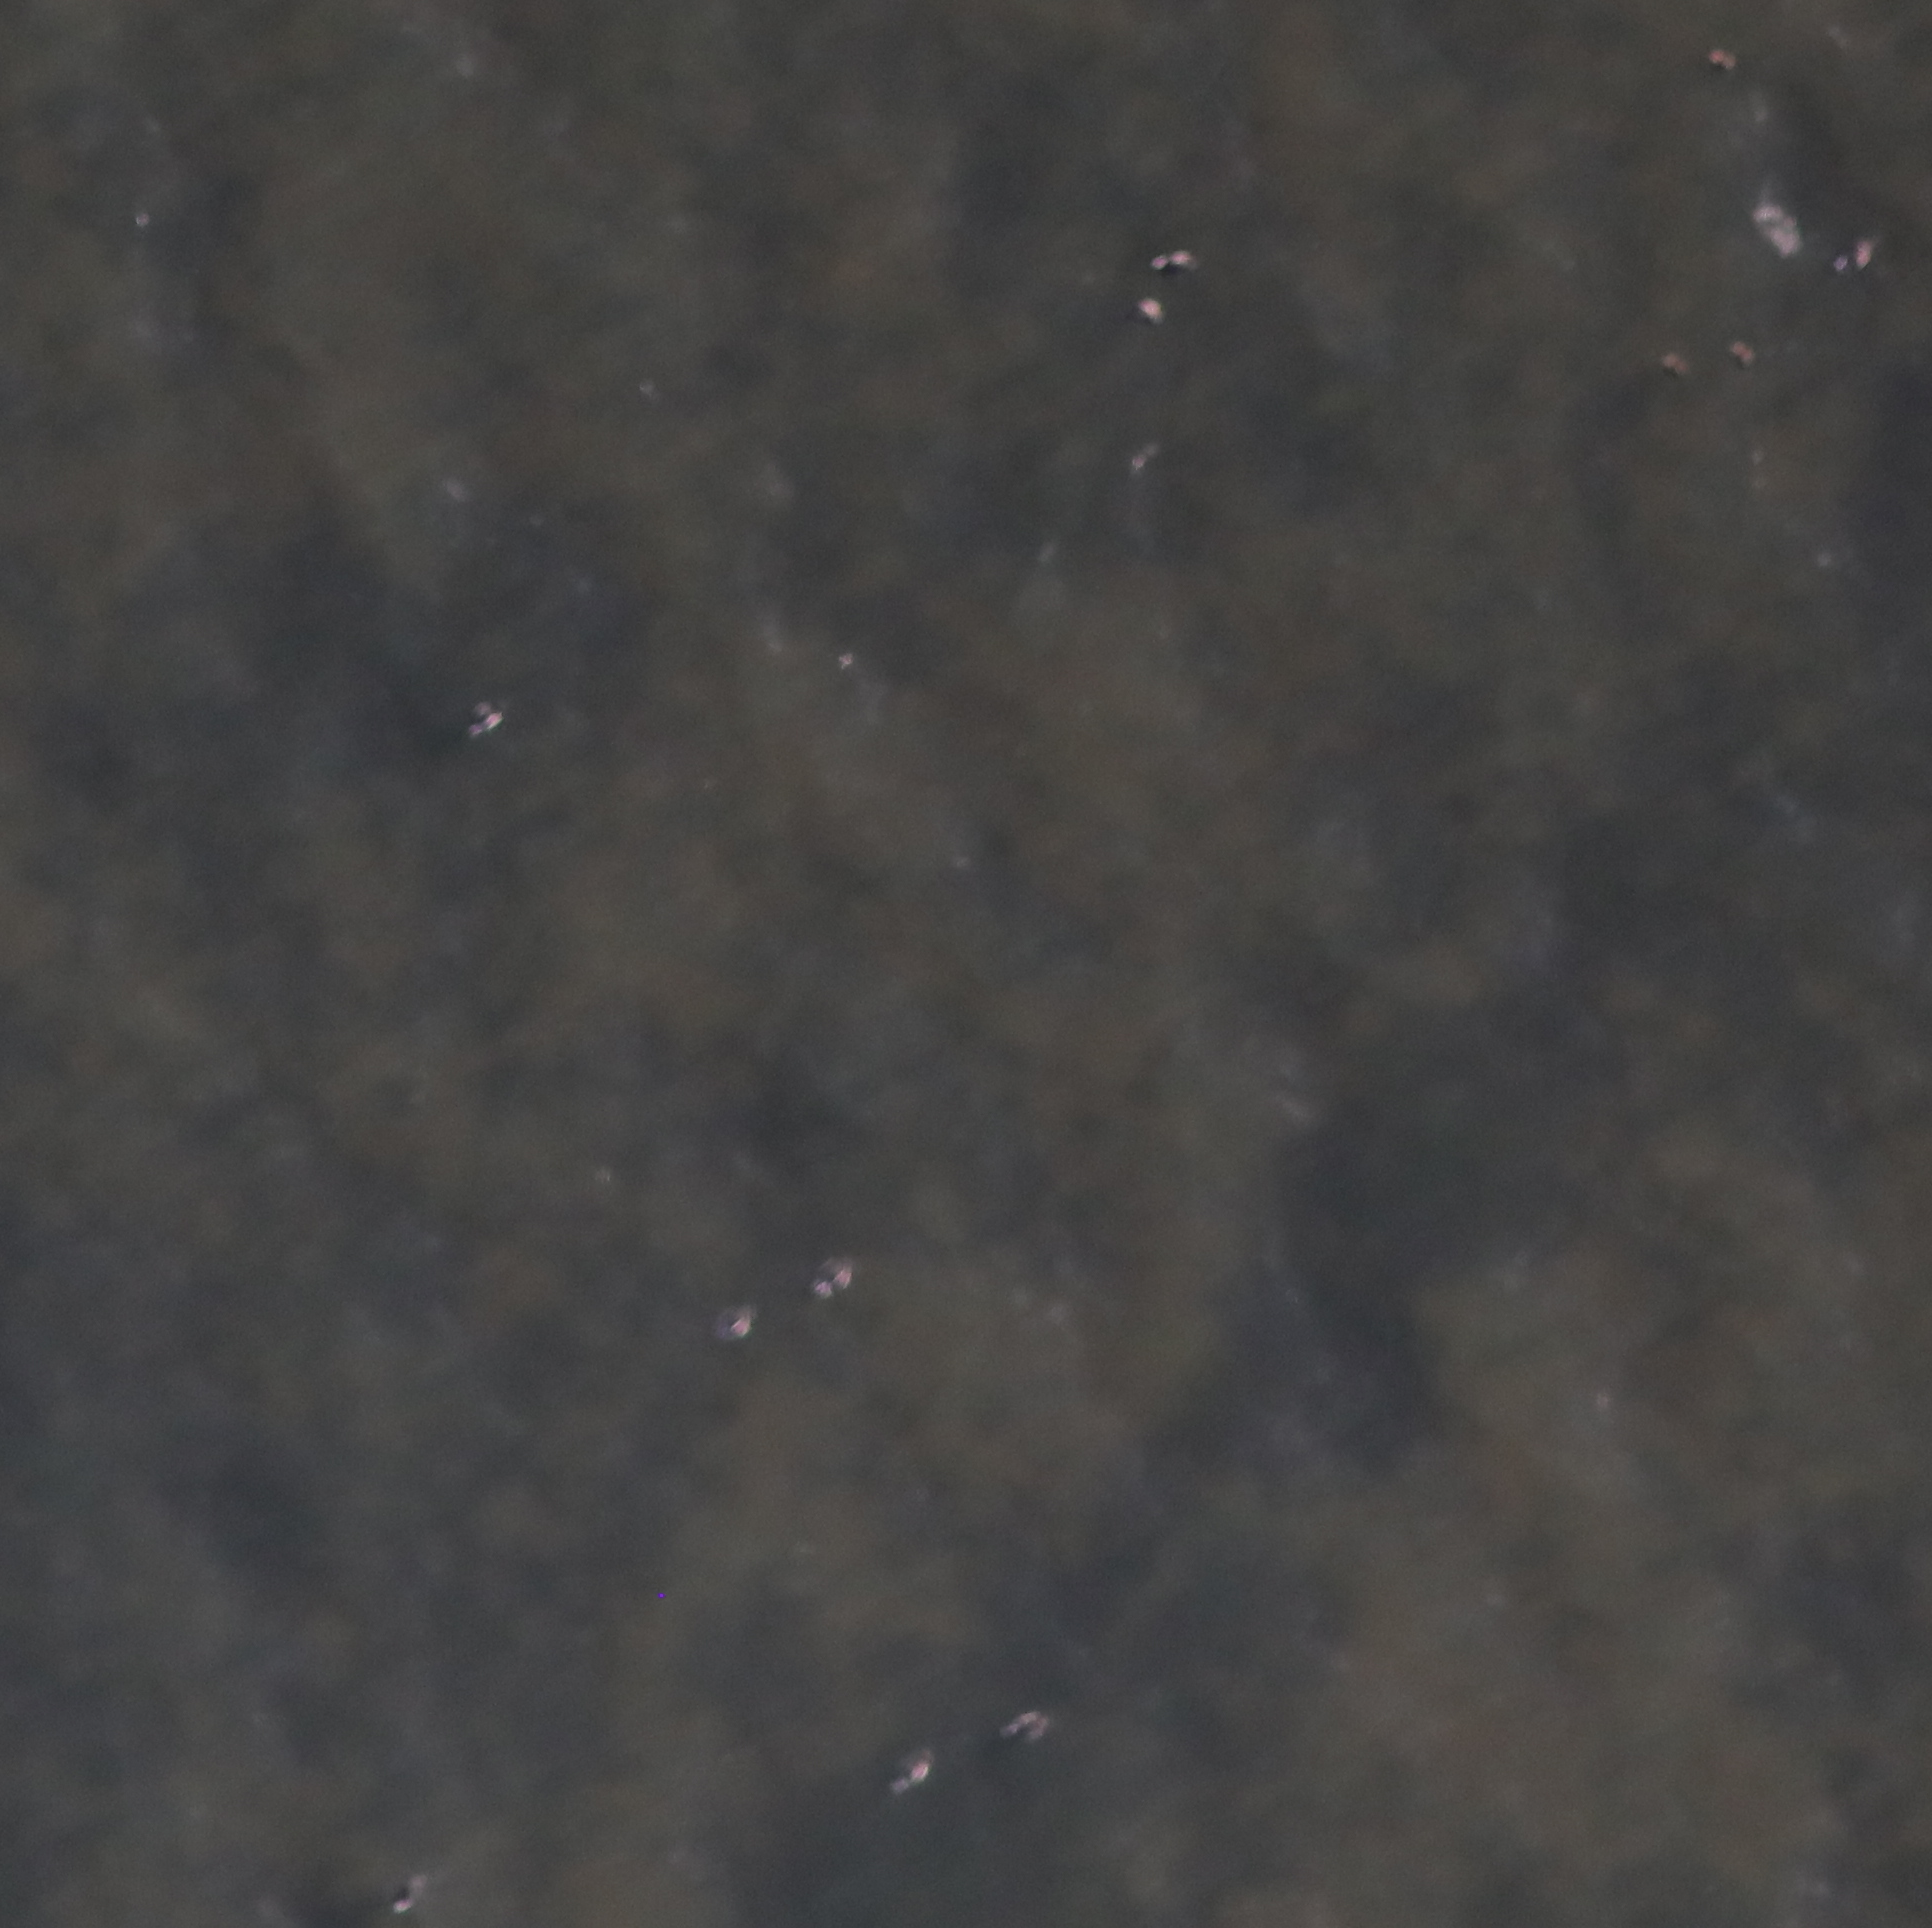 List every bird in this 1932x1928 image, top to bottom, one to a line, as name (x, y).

other bird (1725, 64)
other bird (1856, 258)
brant (1169, 263)
other bird (1149, 306)
other bird (1741, 358)
other bird (1673, 368)
brant (488, 717)
brant (836, 1277)
brant (736, 1322)
brant (1027, 1726)
brant (910, 1770)
brant (403, 1896)